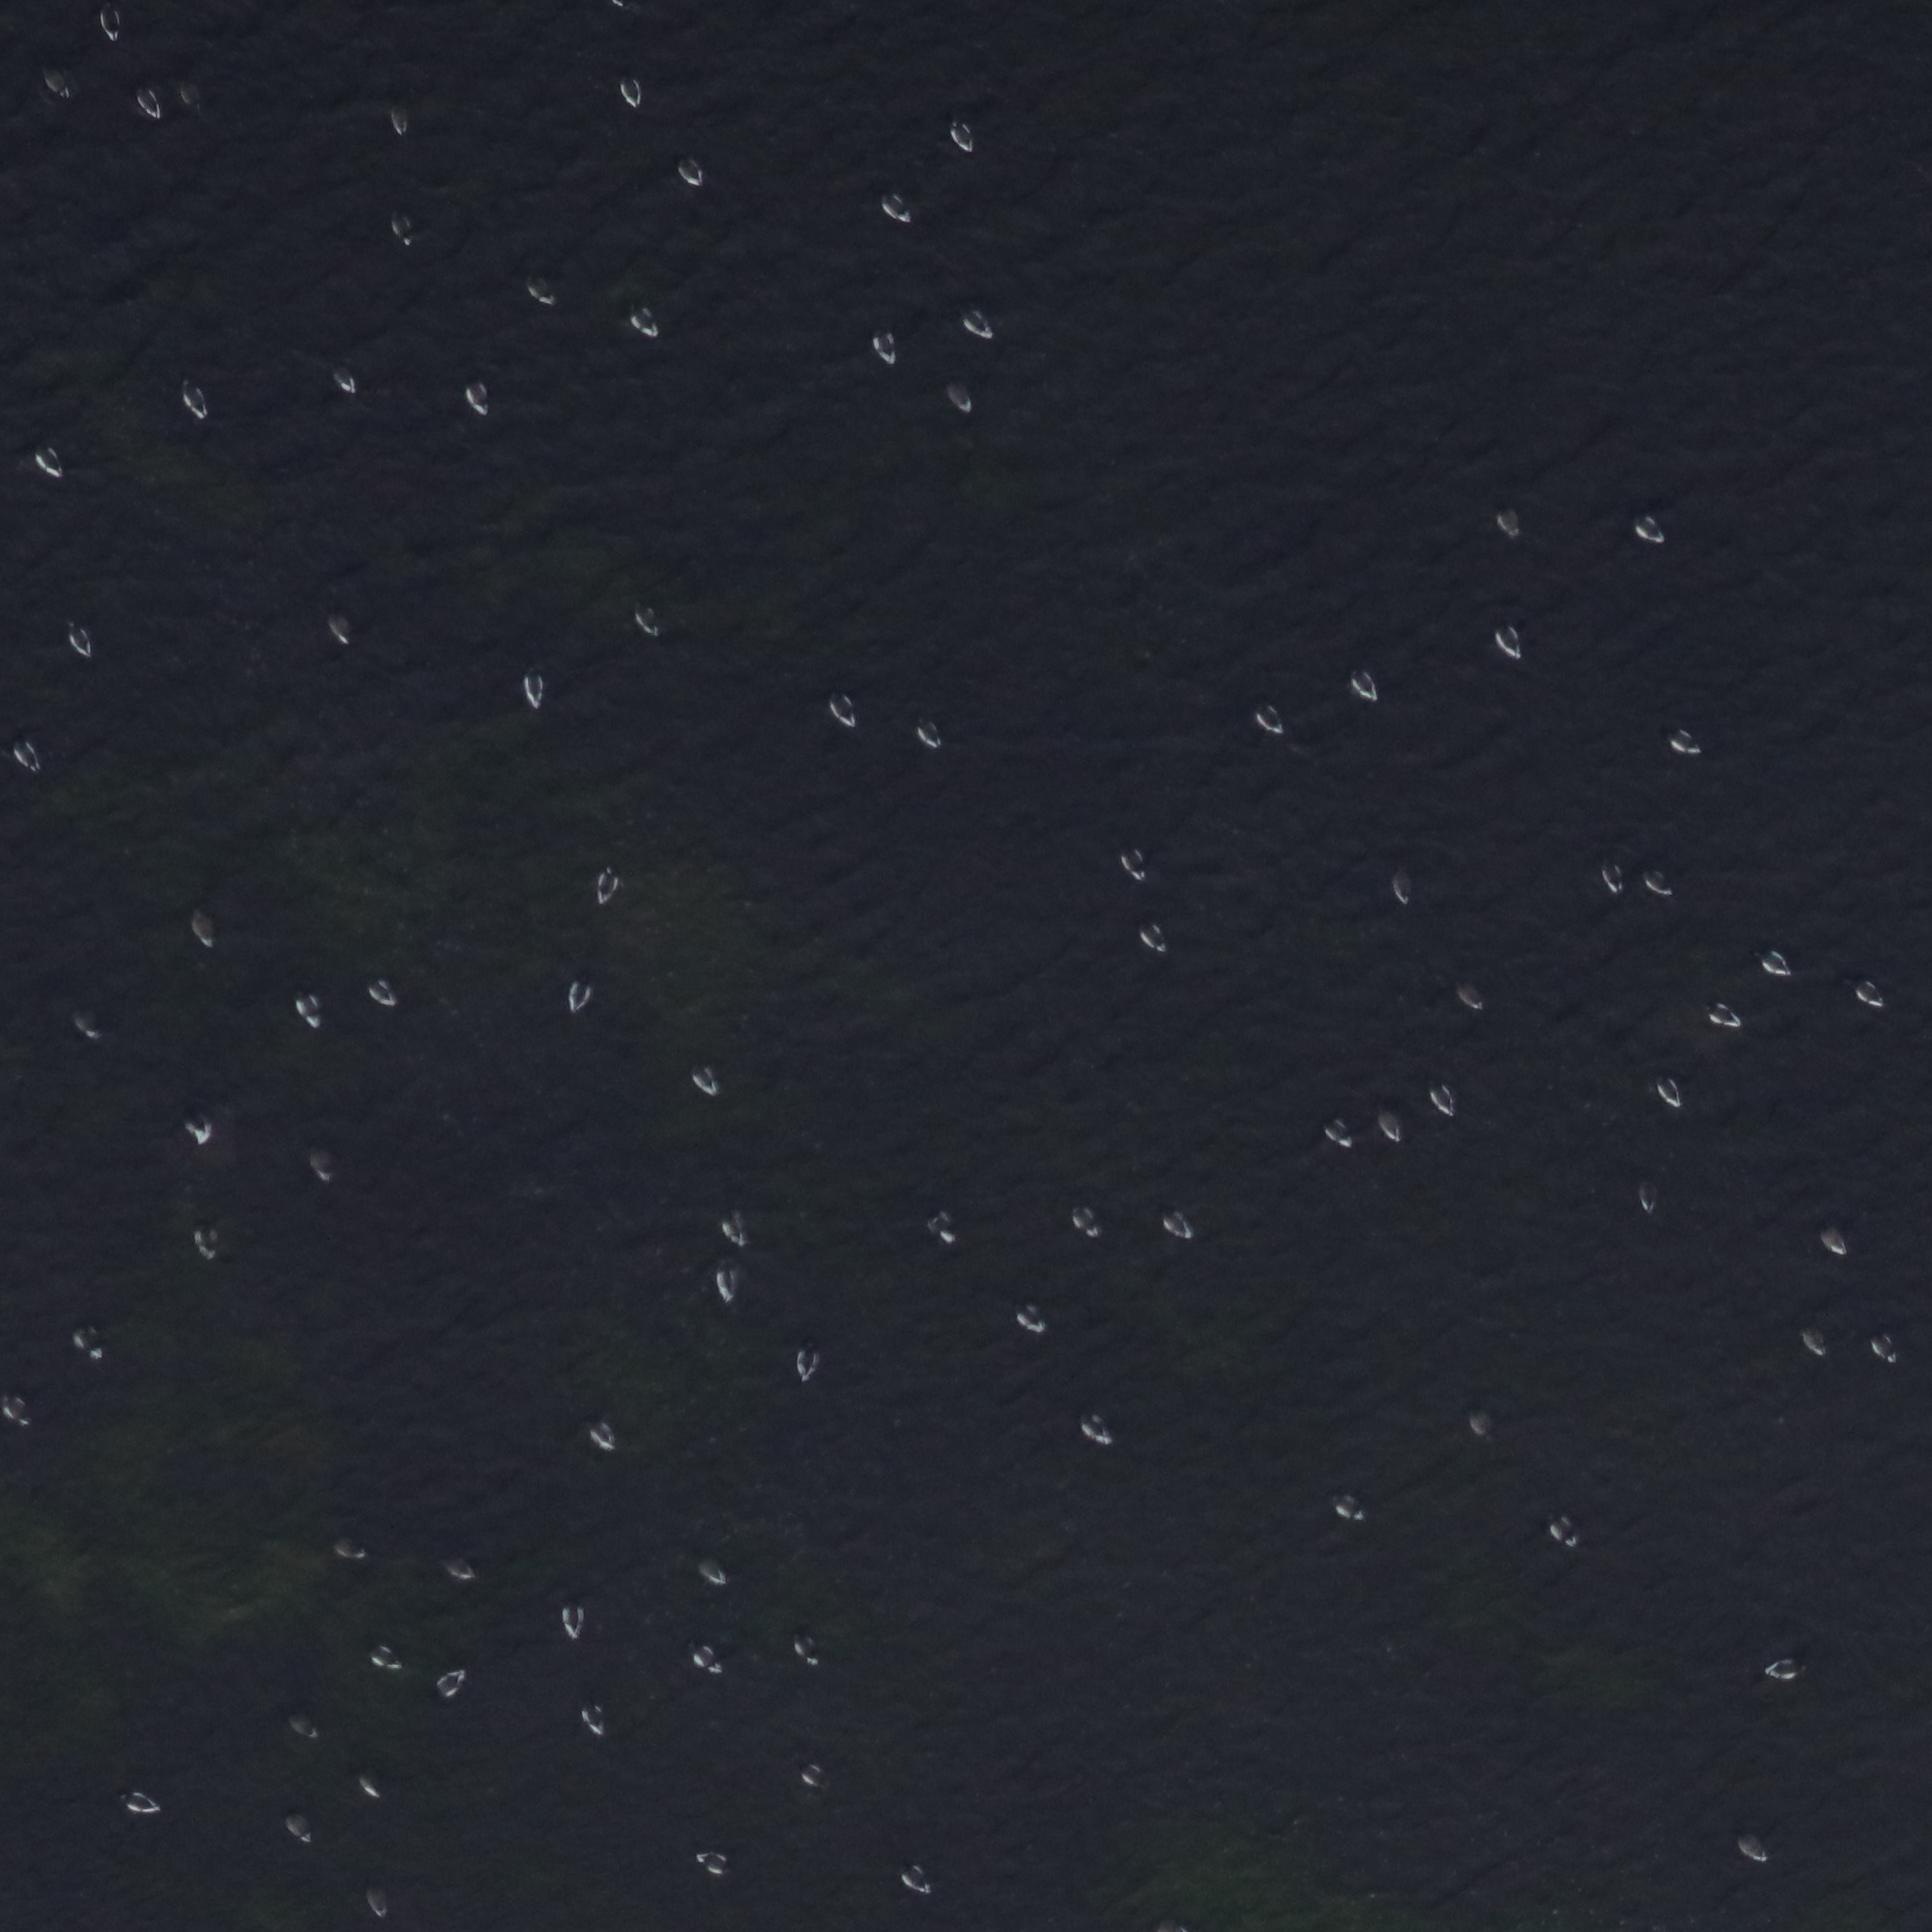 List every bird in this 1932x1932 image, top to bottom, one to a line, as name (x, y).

brant (110, 23)
brant (56, 81)
brant (631, 91)
brant (189, 93)
brant (150, 105)
brant (400, 116)
brant (960, 137)
brant (688, 170)
brant (895, 207)
brant (398, 226)
brant (538, 288)
brant (644, 320)
brant (976, 323)
brant (885, 345)
brant (343, 380)
brant (960, 396)
brant (478, 397)
brant (193, 398)
brant (50, 460)
brant (1508, 520)
brant (1651, 529)
brant (646, 617)
brant (339, 627)
brant (81, 640)
brant (1509, 640)
brant (1363, 685)
brant (533, 686)
brant (842, 708)
brant (1266, 717)
brant (928, 729)
brant (1682, 740)
brant (25, 754)
brant (1134, 861)
brant (1614, 874)
brant (1657, 882)
brant (605, 885)
brant (1400, 885)
brant (201, 928)
brant (1151, 936)
brant (1775, 962)
brant (382, 992)
brant (1868, 993)
brant (1472, 994)
brant (575, 995)
brant (308, 1008)
brant (1723, 1015)
brant (86, 1020)
brant (706, 1080)
brant (1668, 1091)
brant (1442, 1100)
brant (1392, 1126)
brant (201, 1127)
brant (1338, 1133)
brant (322, 1164)
brant (1647, 1201)
brant (1086, 1220)
brant (938, 1224)
brant (1176, 1224)
brant (734, 1230)
brant (207, 1237)
brant (1834, 1241)
brant (726, 1281)
brant (1024, 1317)
brant (87, 1340)
brant (1814, 1341)
brant (1883, 1347)
brant (806, 1362)
brant (16, 1409)
brant (1481, 1423)
brant (1096, 1428)
brant (606, 1436)
brant (1348, 1506)
brant (1559, 1529)
brant (347, 1548)
brant (455, 1566)
brant (718, 1573)
brant (573, 1619)
brant (811, 1653)
brant (380, 1656)
brant (705, 1657)
brant (1785, 1669)
brant (447, 1685)
brant (296, 1714)
brant (590, 1720)
brant (812, 1774)
brant (368, 1782)
brant (138, 1803)
brant (295, 1824)
brant (1753, 1848)
brant (712, 1857)
brant (915, 1880)
brant (374, 1895)
brant (1171, 1930)